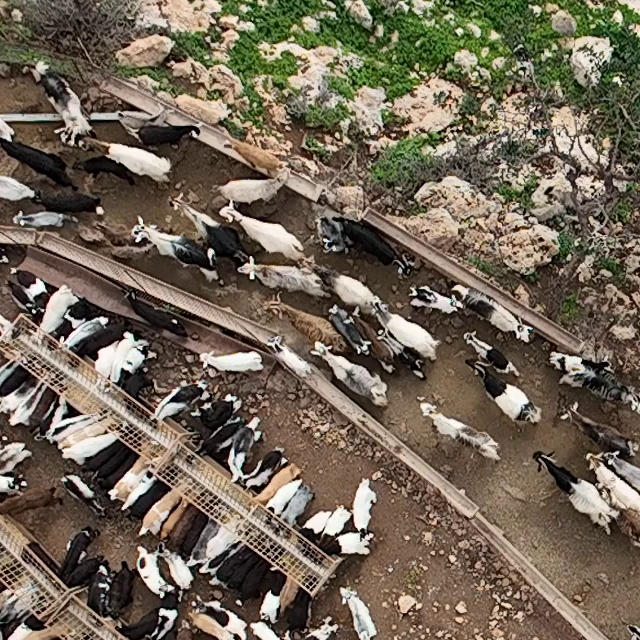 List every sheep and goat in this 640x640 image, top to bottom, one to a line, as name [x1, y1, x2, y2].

goat [20, 62, 92, 137]
goat [0, 78, 14, 141]
goat [117, 107, 172, 139]
goat [135, 124, 200, 149]
goat [0, 132, 78, 190]
goat [77, 137, 169, 183]
goat [224, 140, 282, 168]
goat [72, 155, 139, 186]
goat [0, 165, 34, 199]
goat [219, 168, 291, 202]
goat [31, 191, 103, 214]
goat [168, 194, 241, 258]
goat [218, 203, 306, 261]
goat [12, 210, 65, 227]
goat [78, 216, 158, 260]
goat [128, 216, 223, 284]
goat [314, 216, 345, 254]
goat [335, 217, 411, 276]
goat [0, 243, 8, 265]
goat [234, 257, 331, 300]
goat [297, 259, 380, 313]
goat [14, 269, 50, 314]
goat [3, 282, 33, 313]
goat [408, 283, 457, 313]
goat [29, 285, 78, 342]
goat [453, 285, 527, 344]
goat [124, 290, 187, 338]
goat [260, 295, 344, 356]
goat [369, 296, 437, 362]
goat [48, 301, 86, 350]
goat [0, 304, 14, 343]
goat [331, 306, 371, 356]
goat [346, 306, 395, 375]
goat [11, 312, 44, 339]
goat [58, 313, 107, 351]
goat [70, 318, 131, 367]
goat [376, 328, 422, 381]
goat [462, 330, 522, 378]
goat [264, 336, 311, 377]
goat [95, 339, 118, 389]
goat [110, 339, 137, 385]
goat [308, 342, 388, 408]
goat [116, 343, 151, 388]
goat [0, 351, 25, 402]
goat [199, 352, 263, 372]
goat [549, 352, 613, 377]
goat [0, 355, 39, 397]
goat [464, 359, 538, 430]
goat [558, 371, 639, 413]
goat [9, 372, 52, 426]
goat [120, 373, 153, 408]
goat [3, 374, 36, 412]
goat [27, 375, 58, 432]
goat [37, 380, 62, 437]
goat [150, 380, 205, 427]
goat [50, 385, 70, 443]
goat [186, 391, 237, 449]
goat [418, 402, 499, 462]
goat [557, 402, 633, 458]
goat [46, 409, 108, 445]
goat [54, 414, 100, 447]
goat [227, 416, 259, 485]
goat [57, 417, 112, 451]
goat [186, 418, 245, 464]
goat [64, 420, 128, 466]
goat [84, 426, 131, 472]
goat [0, 431, 5, 465]
goat [97, 434, 134, 481]
goat [0, 442, 32, 488]
goat [110, 444, 150, 506]
goat [241, 448, 285, 494]
goat [107, 450, 138, 488]
goat [533, 451, 616, 533]
goat [603, 452, 639, 491]
goat [586, 453, 639, 513]
goat [122, 455, 161, 511]
goat [247, 462, 301, 507]
goat [131, 463, 175, 522]
goat [63, 470, 107, 517]
goat [0, 474, 25, 496]
goat [0, 478, 58, 518]
goat [144, 478, 191, 536]
goat [264, 478, 302, 524]
goat [349, 480, 377, 538]
goat [595, 482, 639, 550]
goat [277, 483, 314, 537]
goat [169, 492, 203, 554]
goat [161, 493, 188, 540]
goat [179, 501, 212, 557]
goat [314, 506, 349, 560]
goat [303, 510, 330, 554]
goat [192, 512, 218, 562]
goat [207, 515, 240, 564]
goat [63, 525, 100, 585]
goat [201, 527, 252, 578]
goat [315, 532, 374, 564]
goat [23, 537, 60, 583]
goat [214, 537, 259, 584]
goat [134, 545, 168, 597]
goat [158, 545, 196, 589]
goat [230, 548, 266, 592]
goat [64, 553, 104, 591]
goat [153, 557, 180, 591]
goat [0, 558, 22, 602]
goat [244, 558, 267, 603]
goat [271, 558, 300, 617]
goat [88, 560, 113, 622]
goat [261, 562, 285, 625]
goat [111, 563, 134, 619]
goat [291, 575, 315, 630]
goat [337, 585, 378, 639]
goat [0, 588, 13, 621]
goat [147, 590, 181, 639]
goat [195, 591, 246, 639]
goat [9, 601, 50, 639]
goat [115, 609, 159, 639]
goat [0, 610, 8, 639]
goat [187, 612, 234, 639]
goat [281, 615, 338, 639]
goat [154, 621, 180, 639]
goat [248, 621, 289, 639]
goat [11, 623, 69, 639]
goat [626, 625, 639, 639]
goat [170, 627, 192, 639]
goat [192, 632, 214, 639]
goat [47, 633, 91, 639]
goat [31, 634, 70, 639]